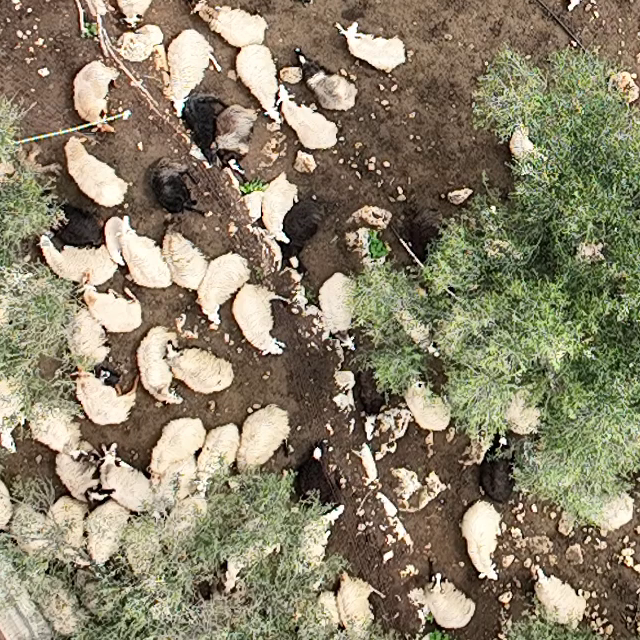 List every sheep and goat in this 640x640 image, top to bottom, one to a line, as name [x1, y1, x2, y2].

sheep [112, 0, 157, 28]
sheep [184, 0, 269, 48]
sheep [279, 0, 327, 5]
sheep [567, 0, 625, 12]
sheep [333, 21, 407, 76]
sheep [164, 30, 222, 119]
sheep [235, 42, 282, 124]
sheep [293, 47, 360, 113]
sheep [72, 59, 120, 133]
sheep [276, 85, 339, 153]
sheep [180, 93, 227, 149]
sheep [218, 104, 261, 176]
sheep [510, 124, 549, 165]
sheep [63, 136, 129, 209]
sheep [149, 156, 208, 218]
sheep [259, 170, 296, 244]
sheep [282, 192, 324, 269]
sheep [409, 202, 446, 244]
sheep [48, 203, 107, 246]
sheep [120, 215, 173, 288]
sheep [103, 216, 125, 268]
sheep [160, 220, 212, 291]
sheep [38, 233, 118, 283]
sheep [196, 251, 249, 325]
sheep [318, 272, 360, 350]
sheep [231, 284, 288, 356]
sheep [74, 285, 143, 332]
sheep [60, 305, 111, 369]
sheep [135, 325, 181, 405]
sheep [163, 340, 234, 394]
sheep [354, 363, 386, 413]
sheep [67, 366, 138, 425]
sheep [397, 371, 451, 432]
sheep [0, 375, 28, 455]
sheep [495, 383, 542, 435]
sheep [29, 399, 95, 462]
sheep [235, 405, 289, 476]
sheep [147, 416, 206, 479]
sheep [196, 421, 242, 493]
sheep [479, 431, 515, 500]
sheep [294, 441, 336, 504]
sheep [98, 442, 154, 511]
sheep [57, 445, 115, 500]
sheep [150, 453, 203, 523]
sheep [0, 467, 12, 534]
sheep [579, 488, 633, 529]
sheep [45, 493, 92, 566]
sheep [88, 496, 129, 565]
sheep [155, 496, 207, 542]
sheep [460, 501, 500, 581]
sheep [12, 504, 59, 556]
sheep [297, 504, 345, 576]
sheep [222, 514, 284, 594]
sheep [532, 568, 587, 626]
sheep [336, 569, 387, 639]
sheep [426, 569, 475, 628]
sheep [26, 571, 89, 633]
sheep [82, 582, 140, 618]
sheep [315, 588, 341, 629]